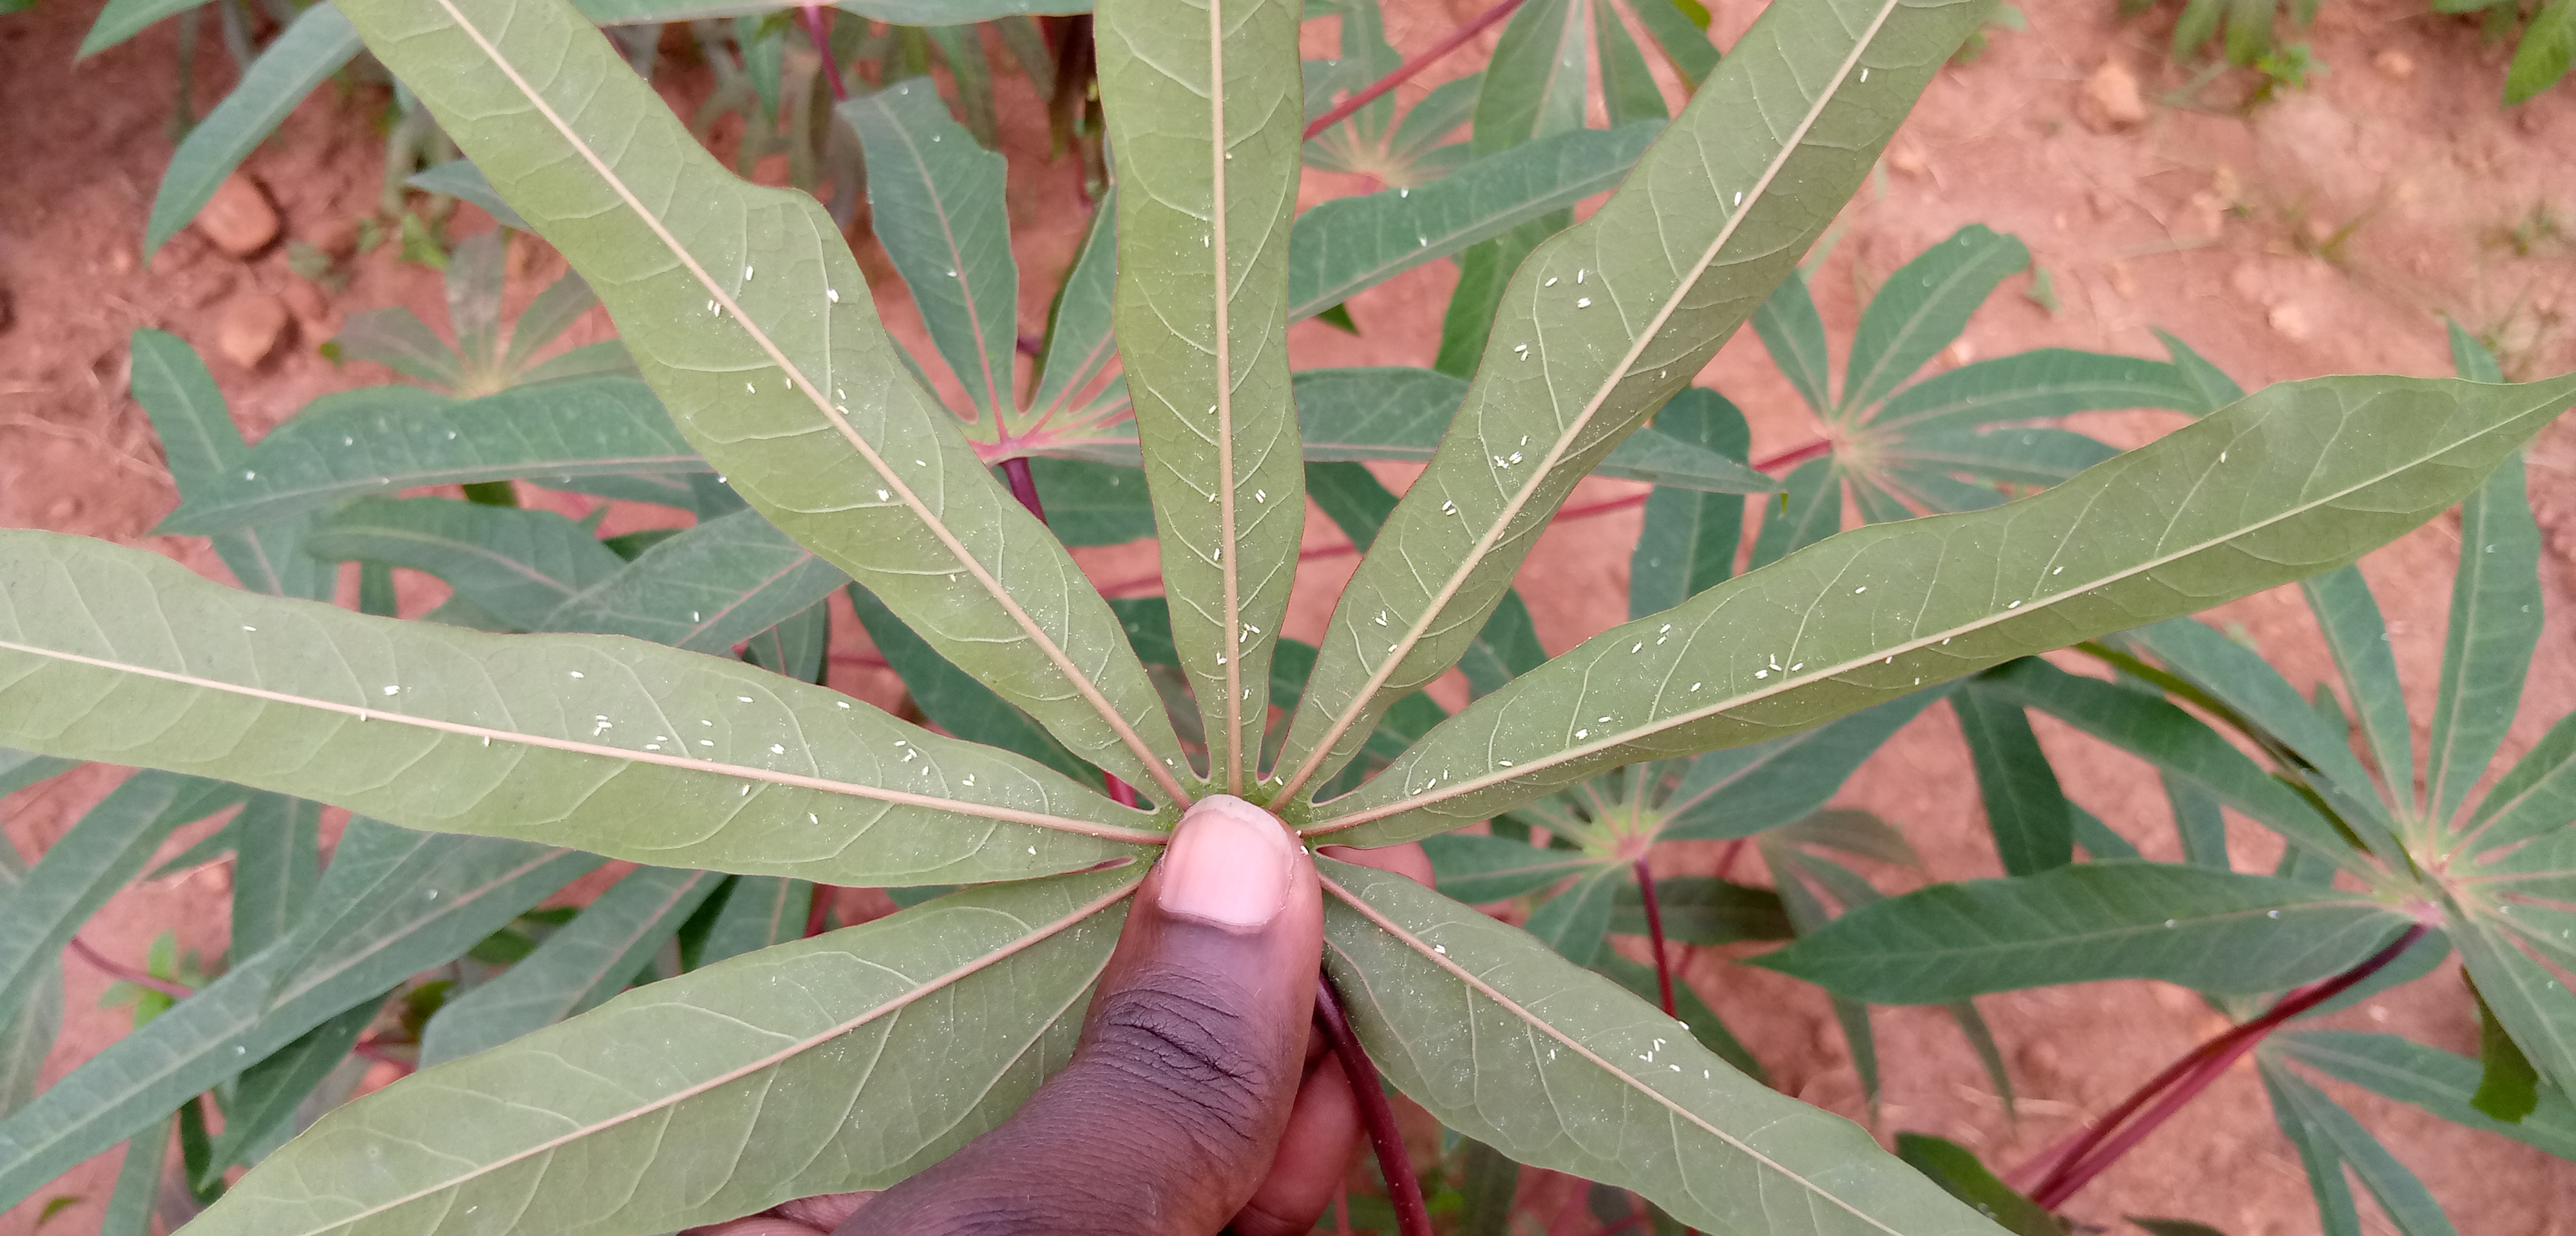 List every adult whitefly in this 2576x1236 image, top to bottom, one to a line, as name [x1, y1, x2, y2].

whitefly [1844, 62, 1875, 92]
whitefly [1220, 147, 1245, 165]
whitefly [1724, 184, 1746, 212]
whitefly [1197, 230, 1209, 248]
whitefly [741, 261, 759, 285]
whitefly [1577, 265, 1588, 286]
whitefly [1546, 274, 1560, 291]
whitefly [820, 279, 842, 305]
whitefly [703, 295, 718, 316]
whitefly [1573, 295, 1592, 315]
whitefly [712, 299, 726, 316]
whitefly [1513, 342, 1538, 364]
whitefly [1513, 346, 1535, 368]
whitefly [1654, 366, 1671, 382]
whitefly [784, 373, 802, 391]
whitefly [833, 377, 851, 400]
whitefly [745, 379, 757, 397]
whitefly [832, 398, 849, 420]
whitefly [1197, 402, 1222, 423]
whitefly [1519, 433, 1535, 454]
whitefly [2214, 447, 2233, 467]
whitefly [1488, 447, 1513, 482]
whitefly [1503, 447, 1527, 469]
whitefly [913, 451, 931, 474]
whitefly [869, 476, 896, 509]
whitefly [1248, 484, 1269, 505]
whitefly [878, 485, 893, 505]
whitefly [1251, 486, 1272, 507]
whitefly [1195, 487, 1231, 512]
whitefly [1439, 496, 1455, 519]
whitefly [1444, 502, 1463, 523]
whitefly [1207, 542, 1227, 565]
whitefly [2049, 557, 2066, 585]
whitefly [939, 565, 959, 588]
whitefly [1851, 583, 1869, 604]
whitefly [2000, 594, 2021, 616]
whitefly [1371, 604, 1391, 632]
whitefly [1364, 613, 1393, 631]
whitefly [1240, 616, 1262, 641]
whitefly [1654, 618, 1678, 635]
whitefly [236, 621, 258, 637]
whitefly [1231, 627, 1251, 653]
whitefly [1649, 632, 1672, 649]
whitefly [1932, 632, 1956, 655]
whitefly [1383, 639, 1405, 657]
whitefly [1624, 641, 1647, 659]
whitefly [1209, 646, 1227, 671]
whitefly [1880, 647, 1897, 669]
whitefly [1761, 655, 1786, 679]
whitefly [1785, 655, 1802, 677]
whitefly [1763, 659, 1783, 679]
whitefly [1753, 662, 1776, 690]
whitefly [565, 664, 591, 686]
whitefly [1903, 669, 1924, 694]
whitefly [1687, 677, 1710, 699]
whitefly [383, 679, 399, 701]
whitefly [1238, 686, 1255, 707]
whitefly [733, 686, 757, 707]
whitefly [833, 691, 855, 715]
whitefly [357, 707, 374, 727]
whitefly [592, 709, 612, 727]
whitefly [696, 711, 714, 731]
whitefly [1593, 713, 1618, 731]
whitefly [589, 723, 604, 743]
whitefly [654, 726, 667, 745]
whitefly [475, 727, 500, 758]
whitefly [1569, 727, 1589, 748]
whitefly [696, 734, 721, 753]
whitefly [887, 734, 909, 750]
whitefly [644, 736, 663, 763]
whitefly [767, 737, 788, 763]
whitefly [907, 744, 922, 756]
whitefly [1160, 747, 1180, 771]
whitefly [904, 748, 920, 767]
whitefly [1495, 756, 1515, 774]
whitefly [1439, 762, 1457, 783]
whitefly [963, 763, 985, 791]
whitefly [922, 765, 933, 778]
whitefly [959, 771, 978, 793]
whitefly [1269, 771, 1286, 791]
whitefly [1420, 774, 1439, 792]
whitefly [736, 782, 757, 796]
whitefly [1409, 783, 1424, 802]
whitefly [804, 808, 829, 827]
whitefly [1025, 841, 1041, 861]
whitefly [1300, 841, 1312, 861]
whitefly [1428, 938, 1450, 960]
whitefly [1678, 1016, 1692, 1035]
whitefly [1647, 1034, 1669, 1053]
whitefly [1544, 1042, 1566, 1062]
whitefly [1643, 1043, 1658, 1067]
whitefly [1632, 1047, 1647, 1069]
whitefly [1665, 1060, 1681, 1078]
whitefly [1694, 1063, 1713, 1085]